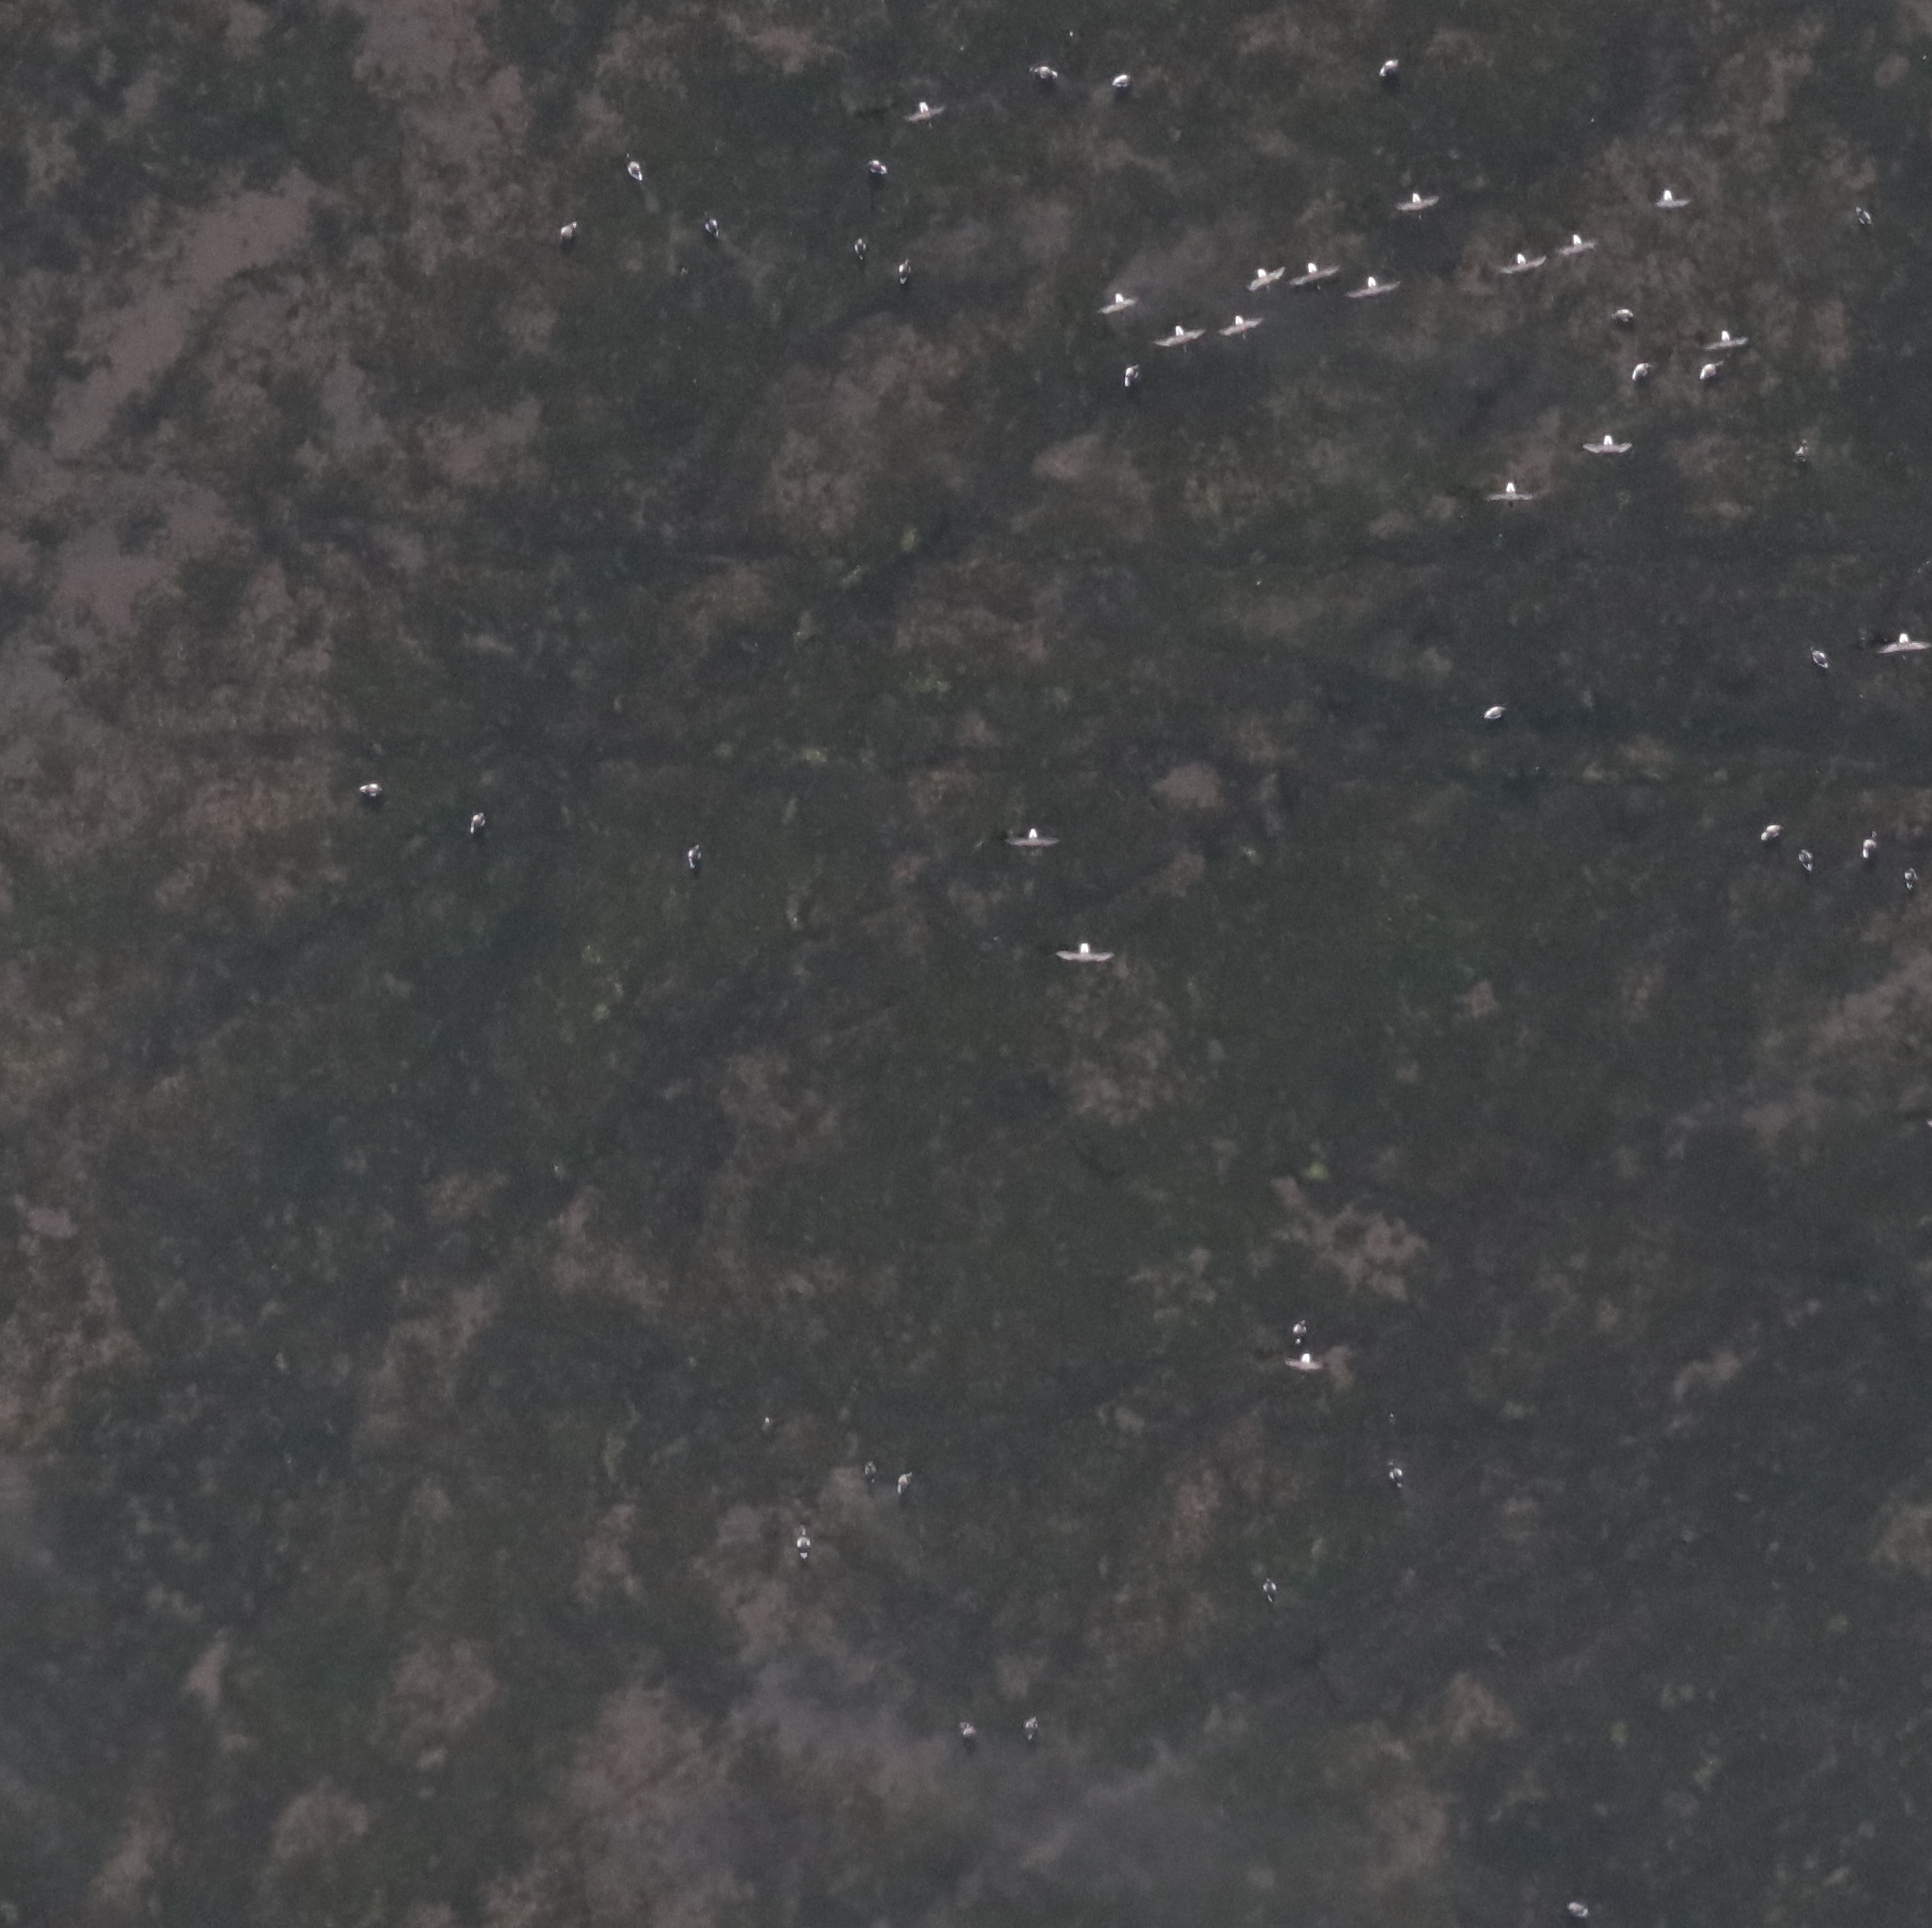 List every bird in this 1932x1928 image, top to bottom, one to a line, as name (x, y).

brant (1382, 70)
brant (1046, 72)
brant (1113, 78)
brant (929, 107)
brant (640, 164)
brant (876, 170)
brant (1415, 197)
brant (1673, 197)
brant (1866, 214)
brant (724, 220)
brant (579, 231)
brant (866, 237)
brant (1584, 252)
brant (906, 265)
brant (1521, 265)
brant (1270, 275)
brant (1323, 285)
brant (1381, 287)
brant (1120, 295)
brant (1620, 306)
brant (1239, 324)
brant (1174, 342)
brant (1731, 344)
brant (1709, 369)
brant (1136, 374)
brant (1644, 375)
brant (1601, 444)
brant (1799, 455)
brant (1514, 495)
brant (1907, 643)
brant (1809, 659)
brant (1499, 711)
brant (374, 794)
brant (478, 830)
brant (1762, 831)
brant (1041, 840)
brant (1862, 852)
brant (694, 855)
brant (1809, 859)
brant (1917, 881)
brant (1080, 958)
brant (1302, 1332)
brant (1305, 1368)
brant (767, 1427)
brant (860, 1473)
brant (1396, 1477)
brant (901, 1480)
brant (807, 1547)
brant (1271, 1590)
brant (970, 1729)
brant (1028, 1729)
brant (1579, 1908)